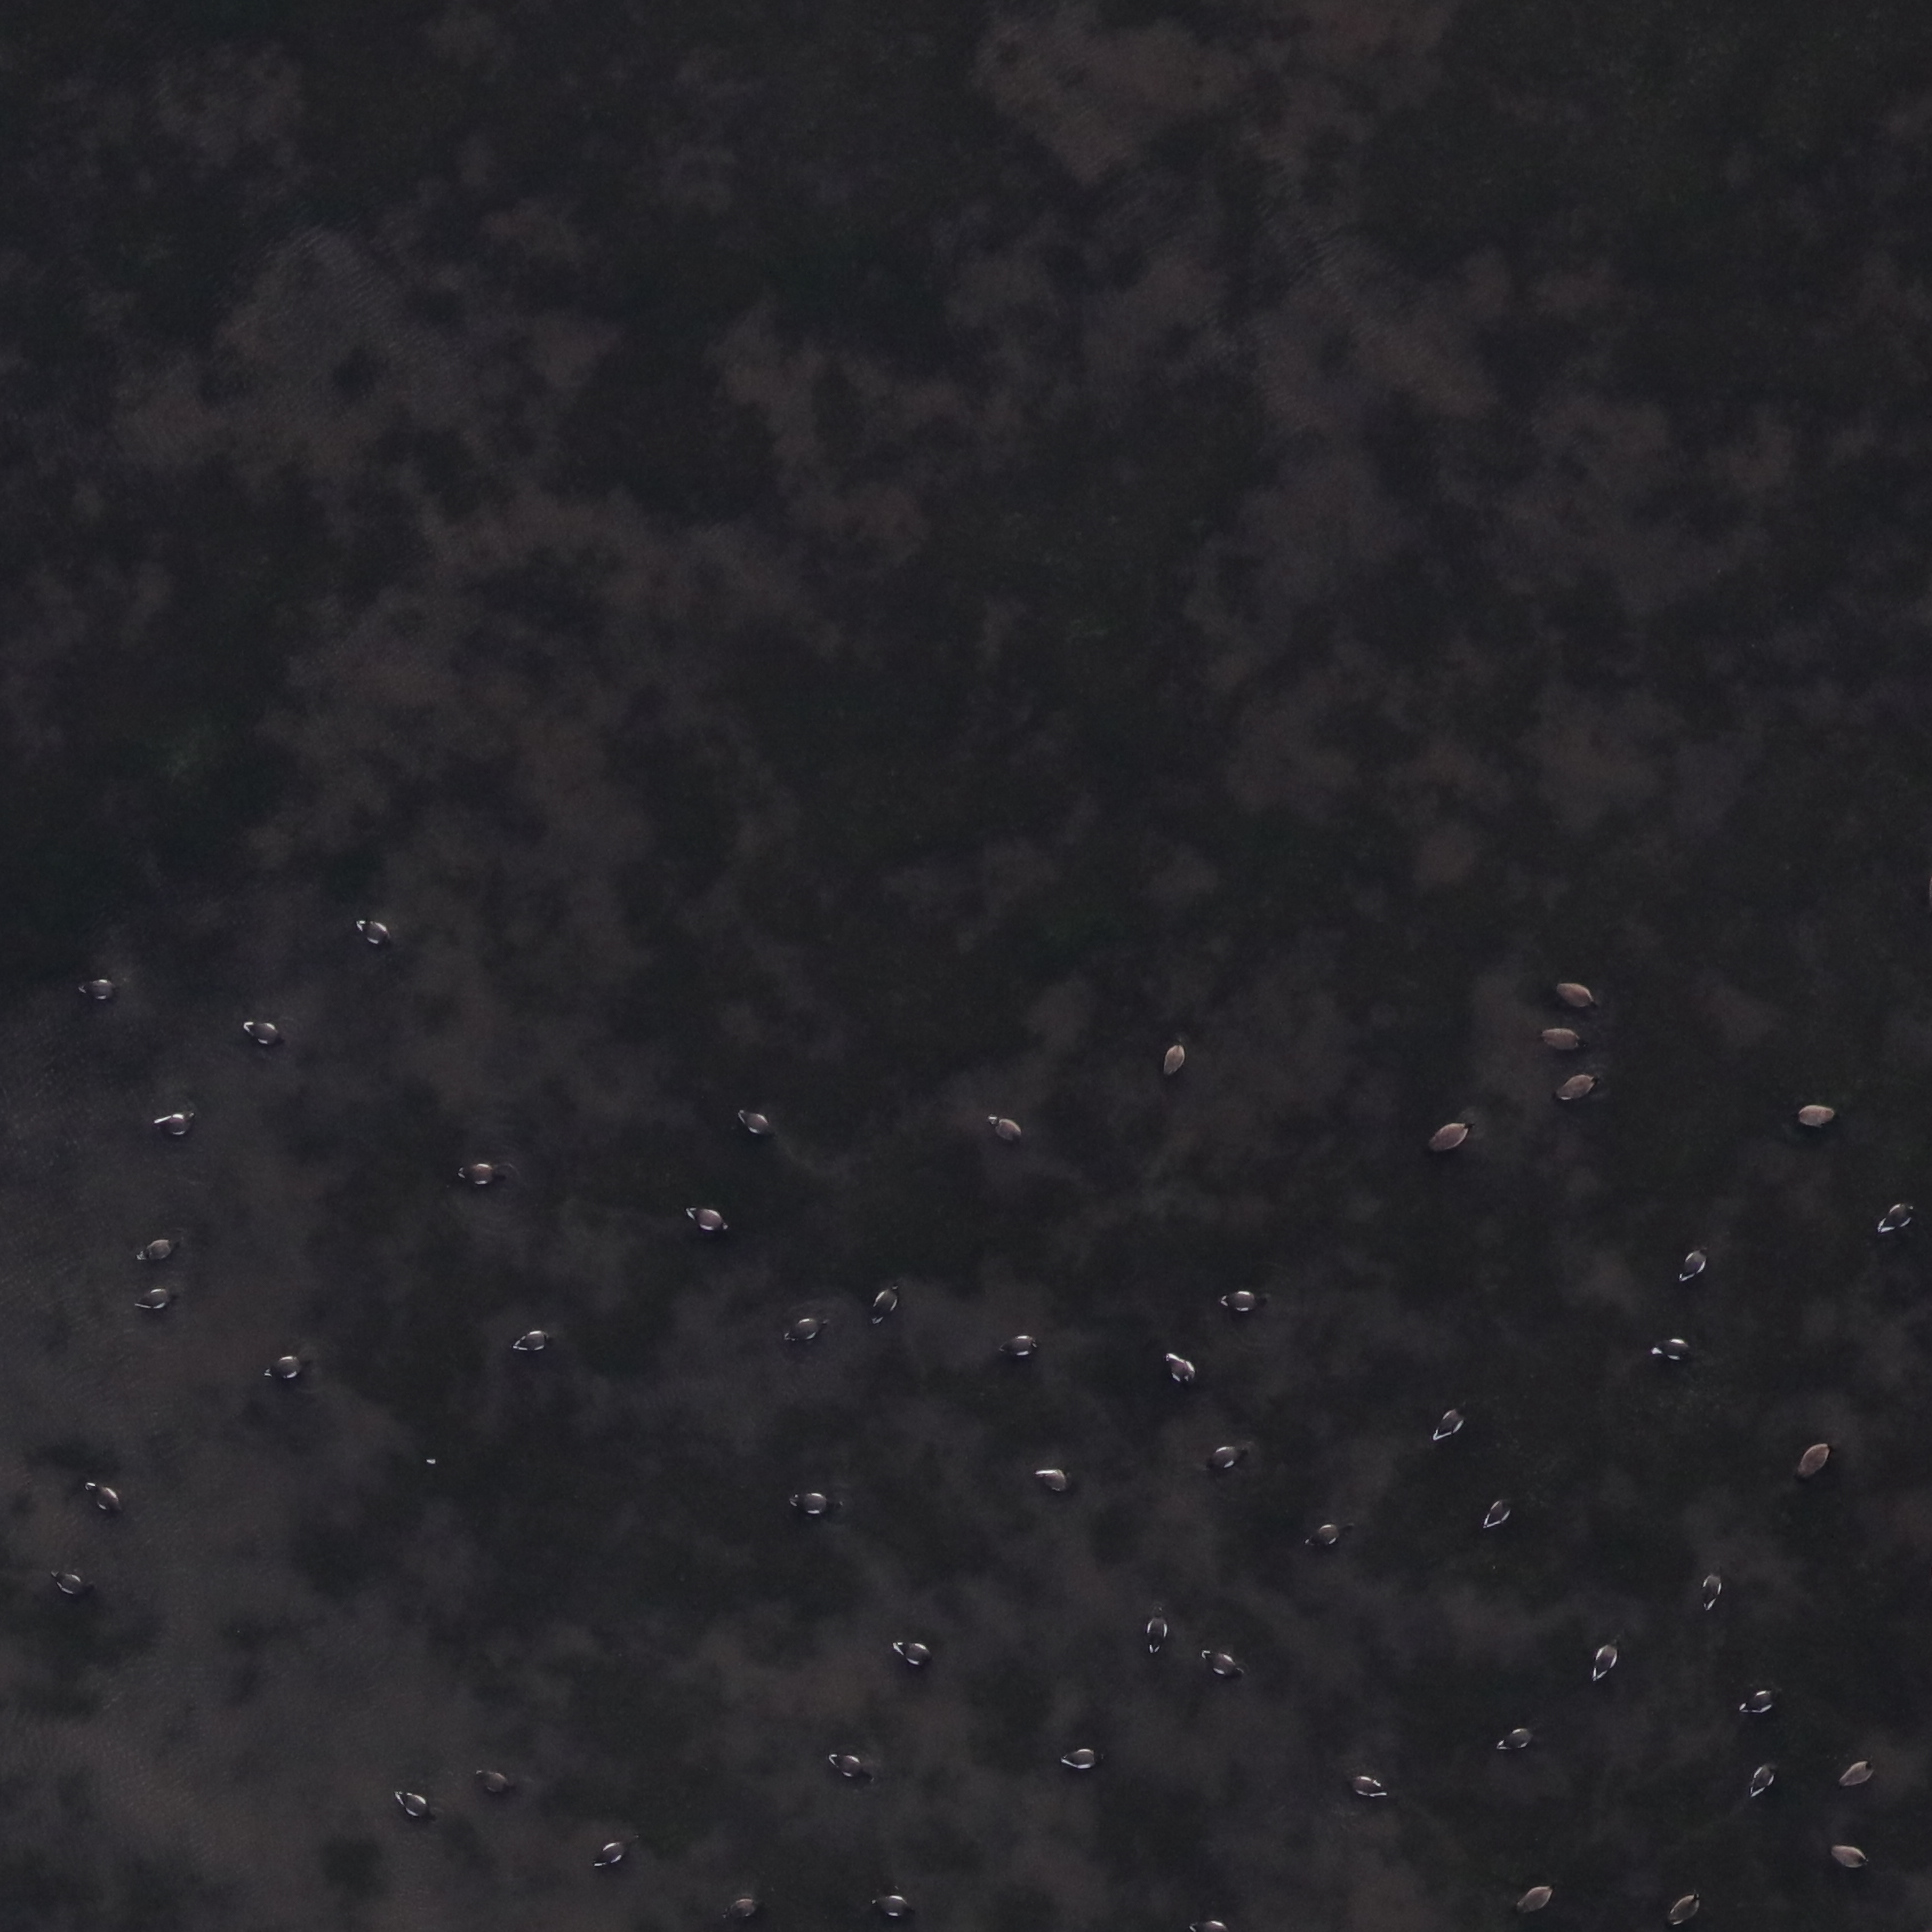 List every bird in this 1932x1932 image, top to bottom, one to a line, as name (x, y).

brant (375, 930)
brant (99, 986)
Canada goose (1575, 994)
brant (262, 1031)
Canada goose (1561, 1037)
Canada goose (1177, 1059)
Canada goose (1576, 1085)
Canada goose (1816, 1116)
brant (176, 1122)
brant (756, 1124)
Canada goose (1008, 1129)
Canada goose (1449, 1136)
brant (483, 1173)
brant (1897, 1217)
brant (709, 1218)
brant (161, 1248)
brant (1694, 1263)
brant (159, 1299)
brant (885, 1300)
brant (1239, 1301)
brant (805, 1327)
brant (533, 1342)
brant (1019, 1346)
brant (1673, 1349)
brant (287, 1367)
brant (1180, 1369)
brant (1450, 1423)
brant (1227, 1455)
Canada goose (1815, 1460)
brant (1055, 1479)
brant (105, 1497)
brant (814, 1503)
brant (1497, 1511)
brant (1329, 1534)
brant (71, 1582)
brant (1712, 1587)
brant (1156, 1627)
brant (913, 1652)
brant (1605, 1659)
brant (1223, 1664)
brant (1762, 1702)
brant (1519, 1737)
brant (1081, 1759)
brant (850, 1764)
Canada goose (1856, 1774)
brant (1764, 1778)
brant (497, 1782)
brant (1366, 1786)
brant (415, 1804)
brant (613, 1854)
Canada goose (1849, 1856)
Canada goose (1535, 1900)
brant (893, 1904)
brant (744, 1907)
Canada goose (1684, 1910)